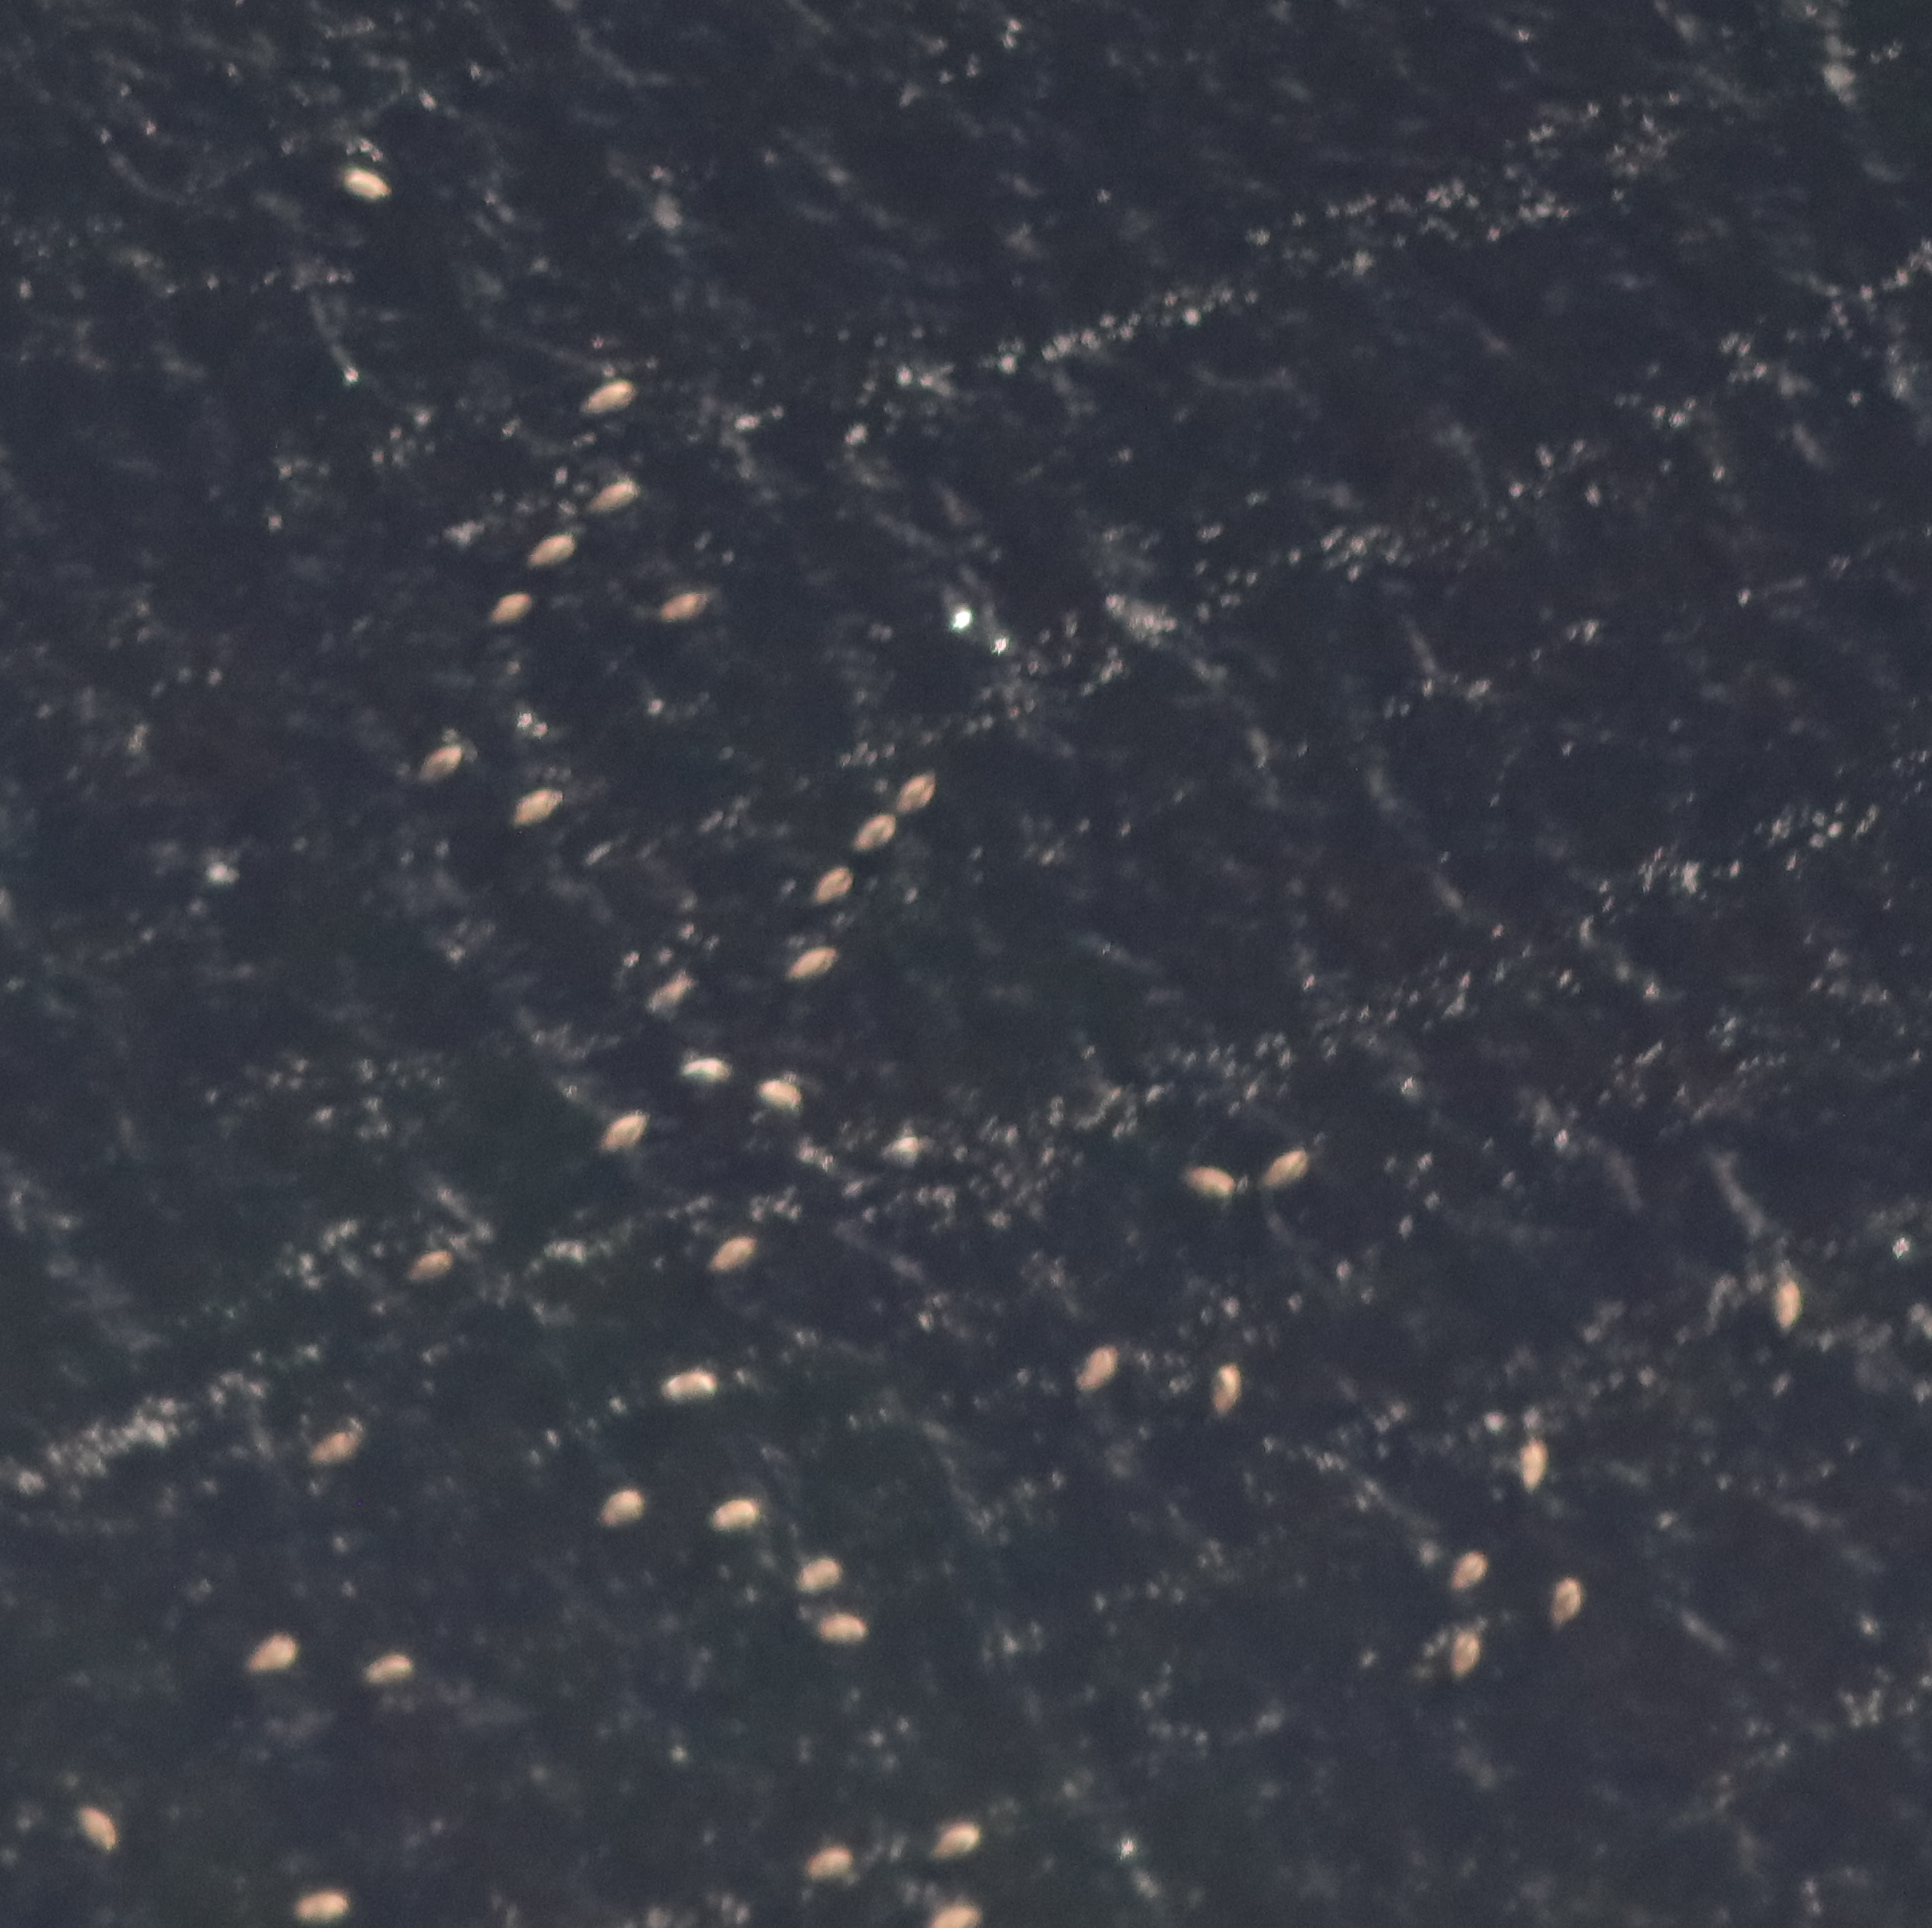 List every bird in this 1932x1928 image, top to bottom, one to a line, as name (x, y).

Canada goose (367, 185)
Canada goose (611, 401)
Canada goose (615, 500)
Canada goose (550, 553)
Canada goose (684, 607)
Canada goose (511, 609)
Canada goose (447, 763)
Canada goose (921, 793)
Canada goose (542, 807)
Canada goose (878, 832)
Canada goose (835, 885)
Canada goose (810, 966)
Canada goose (672, 997)
Canada goose (713, 1072)
Canada goose (781, 1096)
Canada goose (621, 1140)
Canada goose (1293, 1168)
Canada goose (1217, 1184)
Canada goose (734, 1256)
Canada goose (431, 1267)
Canada goose (1785, 1304)
Canada goose (1099, 1365)
Canada goose (694, 1389)
Canada goose (1225, 1389)
Canada goose (335, 1449)
Canada goose (1530, 1468)
Canada goose (628, 1505)
Canada goose (741, 1518)
Canada goose (1474, 1572)
Canada goose (821, 1580)
Canada goose (1568, 1607)
Canada goose (848, 1630)
Canada goose (275, 1655)
Canada goose (1466, 1659)
Canada goose (392, 1669)
Canada goose (99, 1832)
Canada goose (957, 1842)
Canada goose (831, 1866)
Canada goose (325, 1909)
Canada goose (959, 1921)